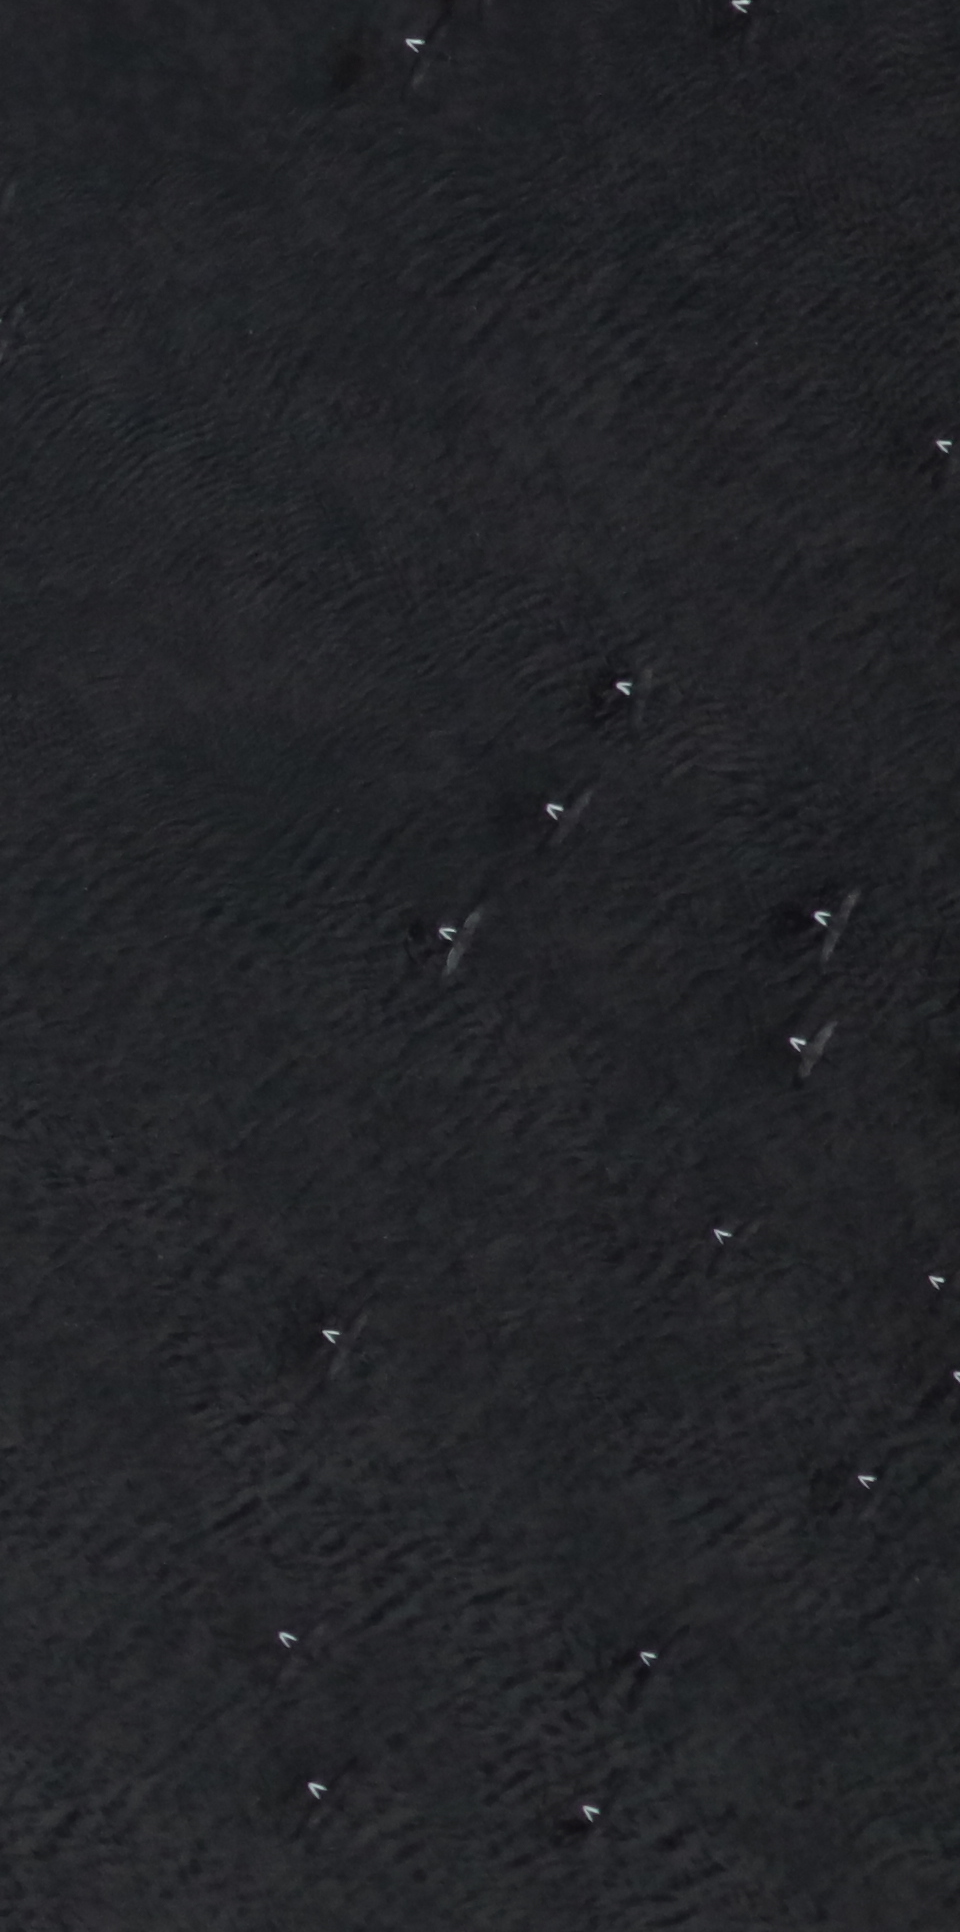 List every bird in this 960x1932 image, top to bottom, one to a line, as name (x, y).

brant (758, 9)
brant (428, 48)
brant (7, 329)
brant (952, 453)
brant (636, 689)
brant (571, 817)
brant (834, 923)
brant (459, 940)
brant (809, 1049)
brant (734, 1244)
brant (945, 1285)
brant (347, 1341)
brant (873, 1482)
brant (301, 1644)
brant (652, 1659)
brant (326, 1795)
brant (608, 1819)